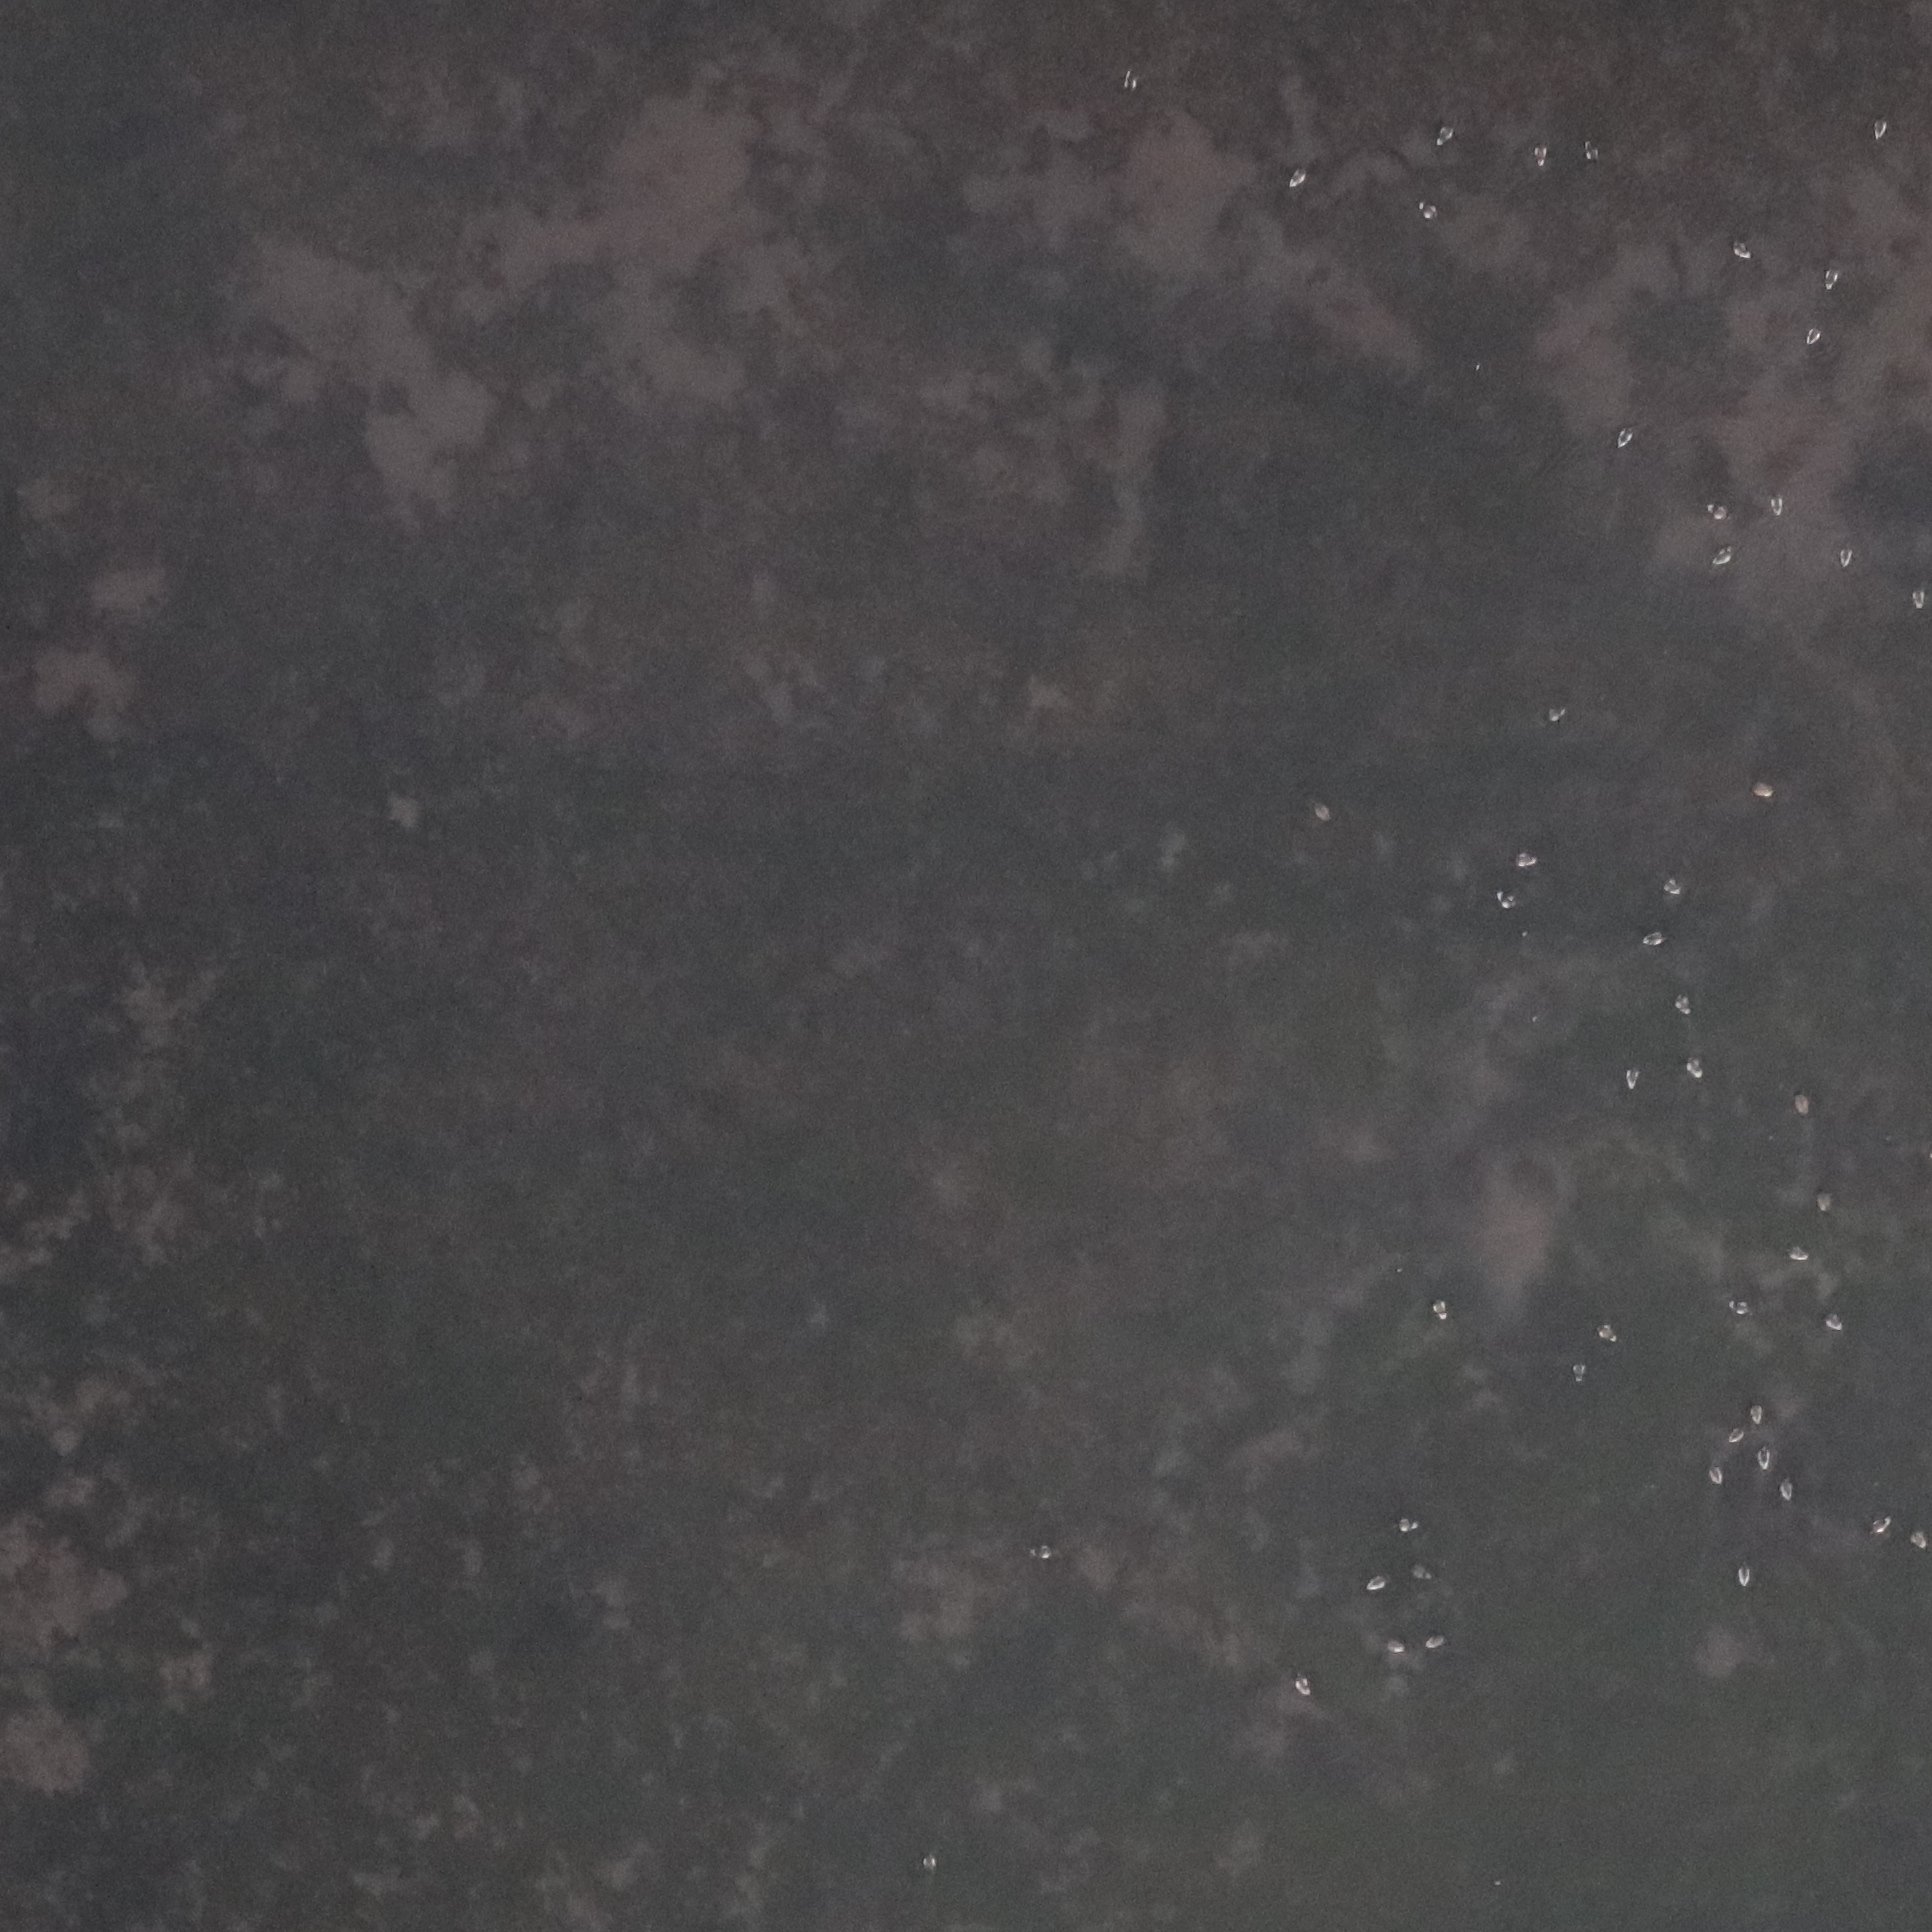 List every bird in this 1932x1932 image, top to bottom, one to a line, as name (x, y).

brant (1131, 81)
brant (1879, 128)
brant (1445, 135)
brant (1592, 152)
brant (1541, 153)
brant (1297, 177)
brant (1429, 210)
brant (1741, 249)
brant (1831, 278)
brant (1813, 335)
brant (1625, 437)
brant (1776, 503)
brant (1718, 512)
brant (1722, 556)
brant (1847, 557)
brant (1920, 600)
brant (1556, 714)
Canada goose (1762, 789)
brant (1525, 858)
brant (1672, 887)
brant (1506, 900)
brant (1655, 938)
brant (1682, 1004)
brant (1692, 1066)
brant (1632, 1077)
Canada goose (1802, 1108)
Canada goose (1821, 1204)
brant (1796, 1253)
brant (1741, 1306)
brant (1440, 1309)
brant (1834, 1321)
brant (1606, 1332)
brant (1578, 1372)
brant (1755, 1413)
brant (1737, 1434)
brant (1763, 1457)
brant (1716, 1474)
brant (1788, 1492)
brant (1879, 1525)
brant (1405, 1526)
brant (1917, 1540)
brant (1044, 1551)
brant (1423, 1574)
brant (1743, 1577)
brant (1376, 1584)
brant (1436, 1642)
brant (1397, 1649)
brant (1301, 1685)
brant (929, 1862)